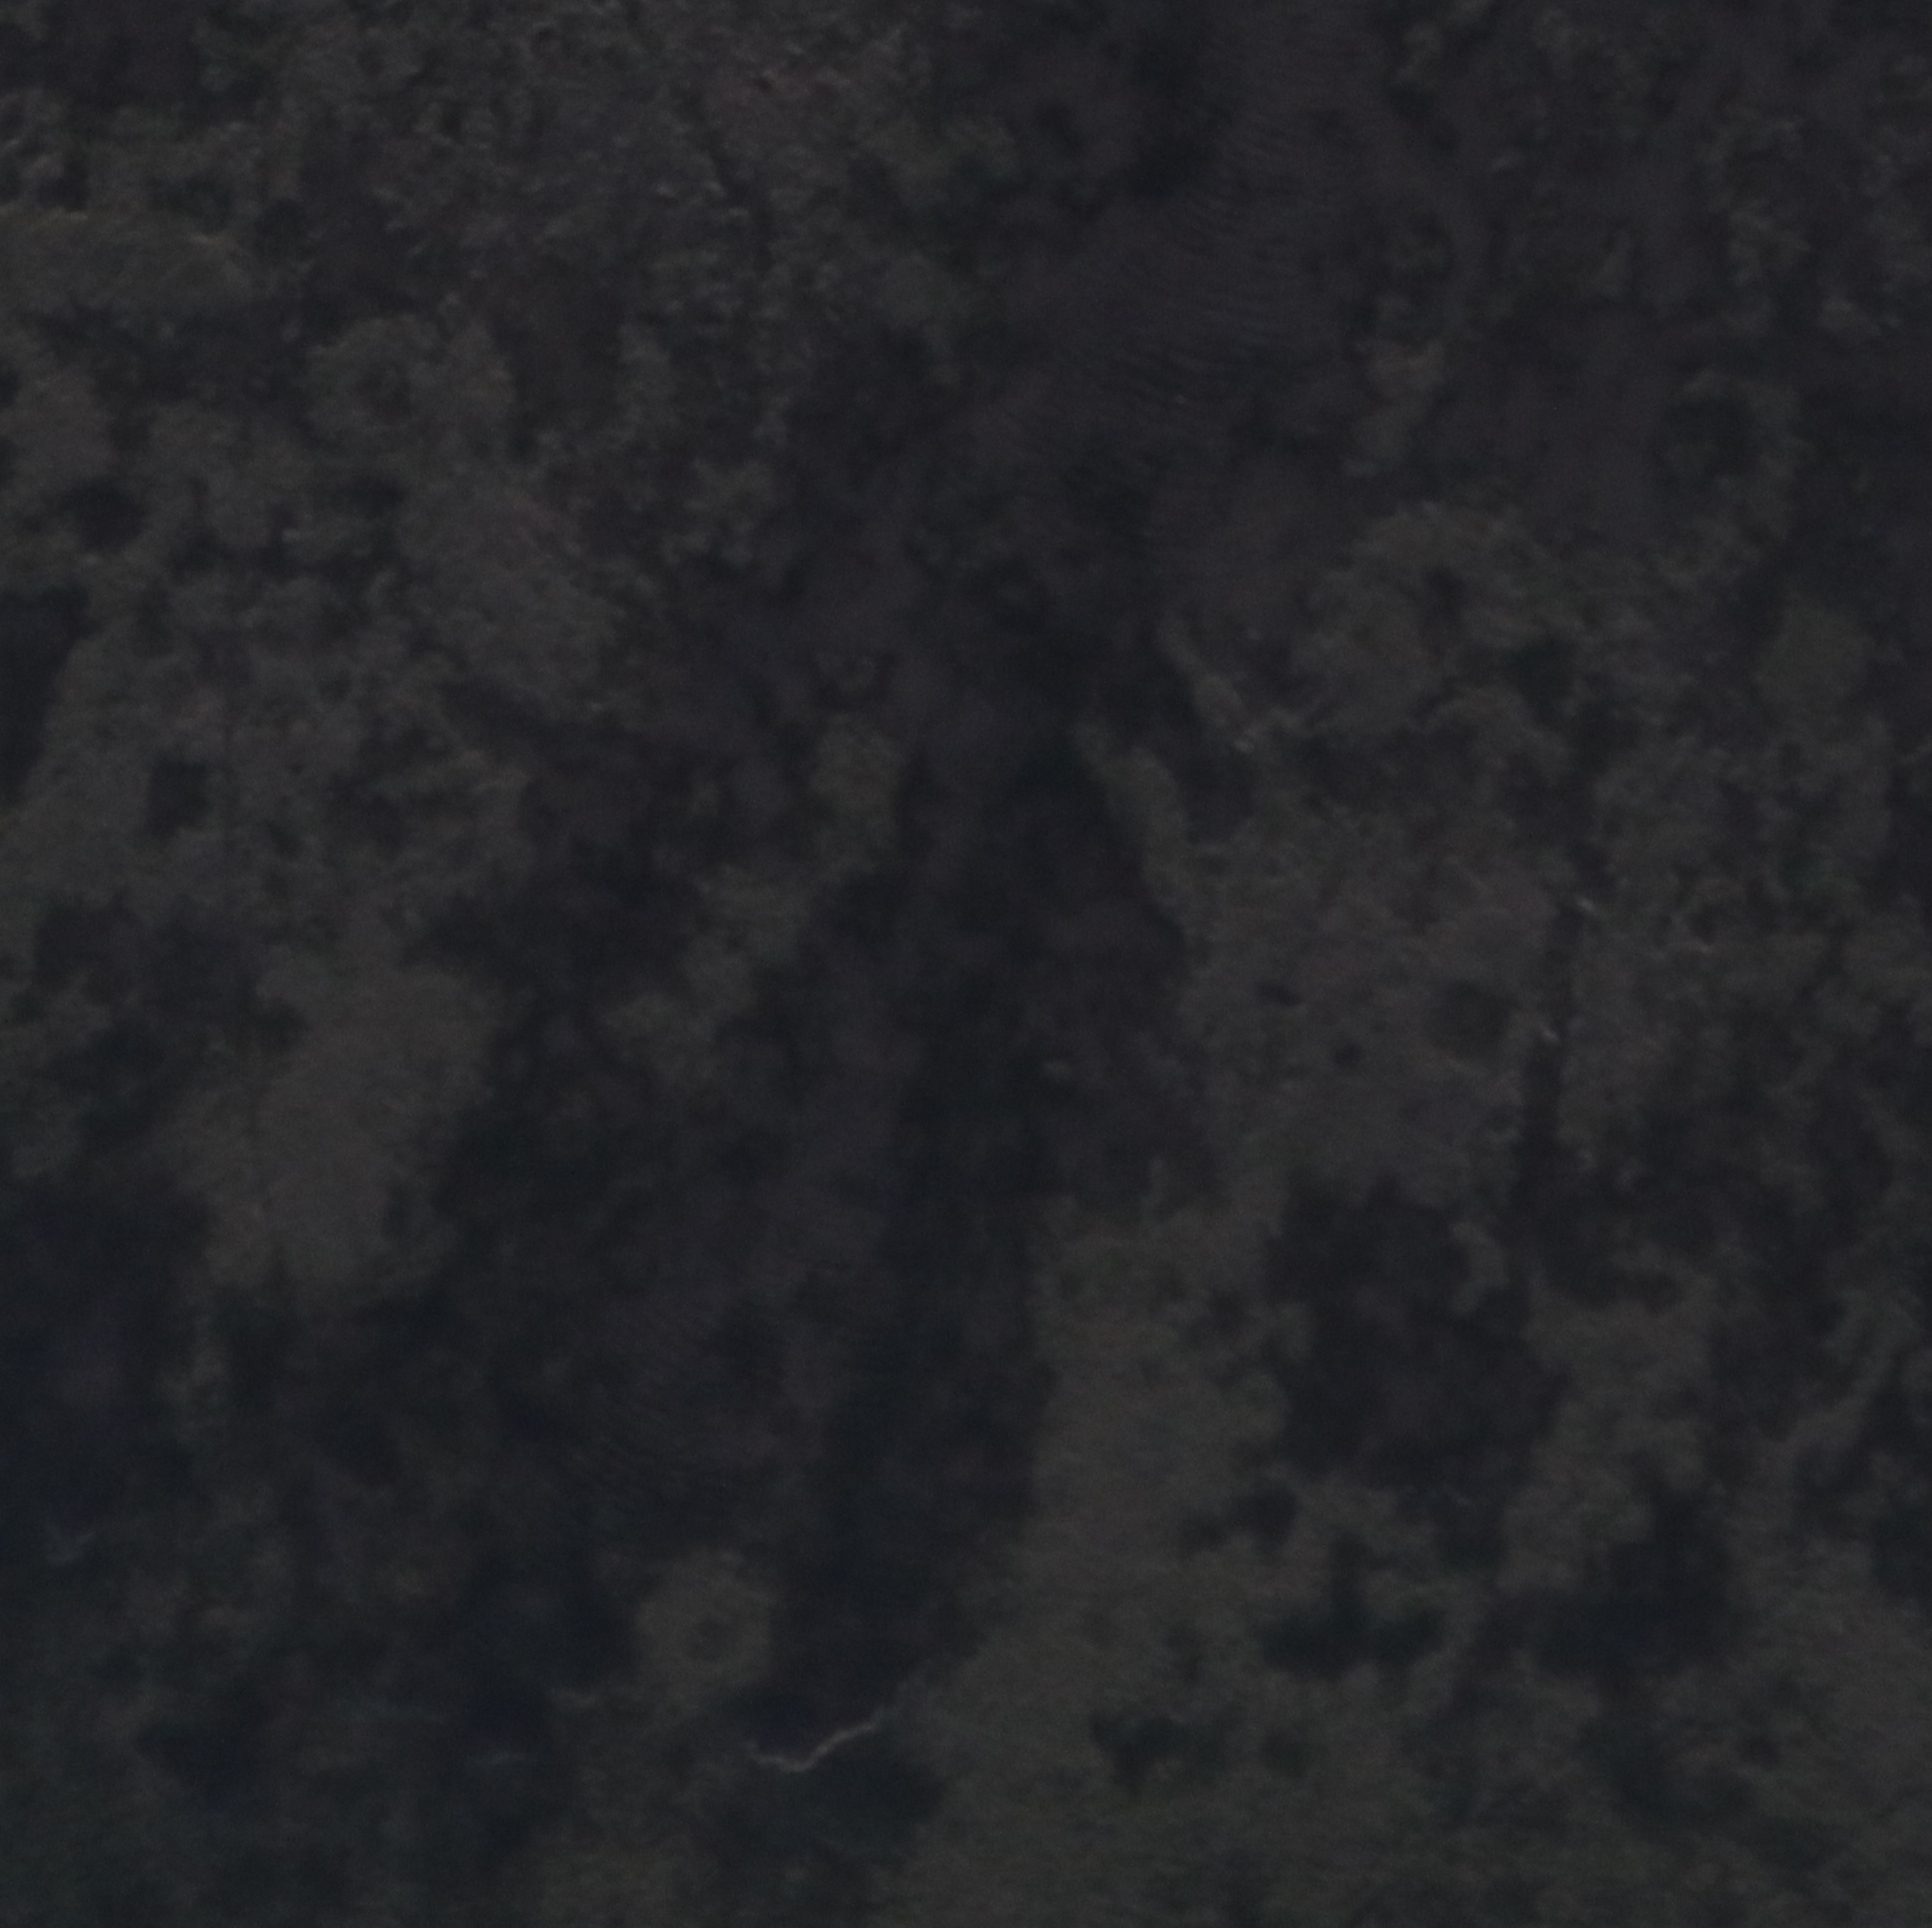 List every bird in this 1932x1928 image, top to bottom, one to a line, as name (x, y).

None